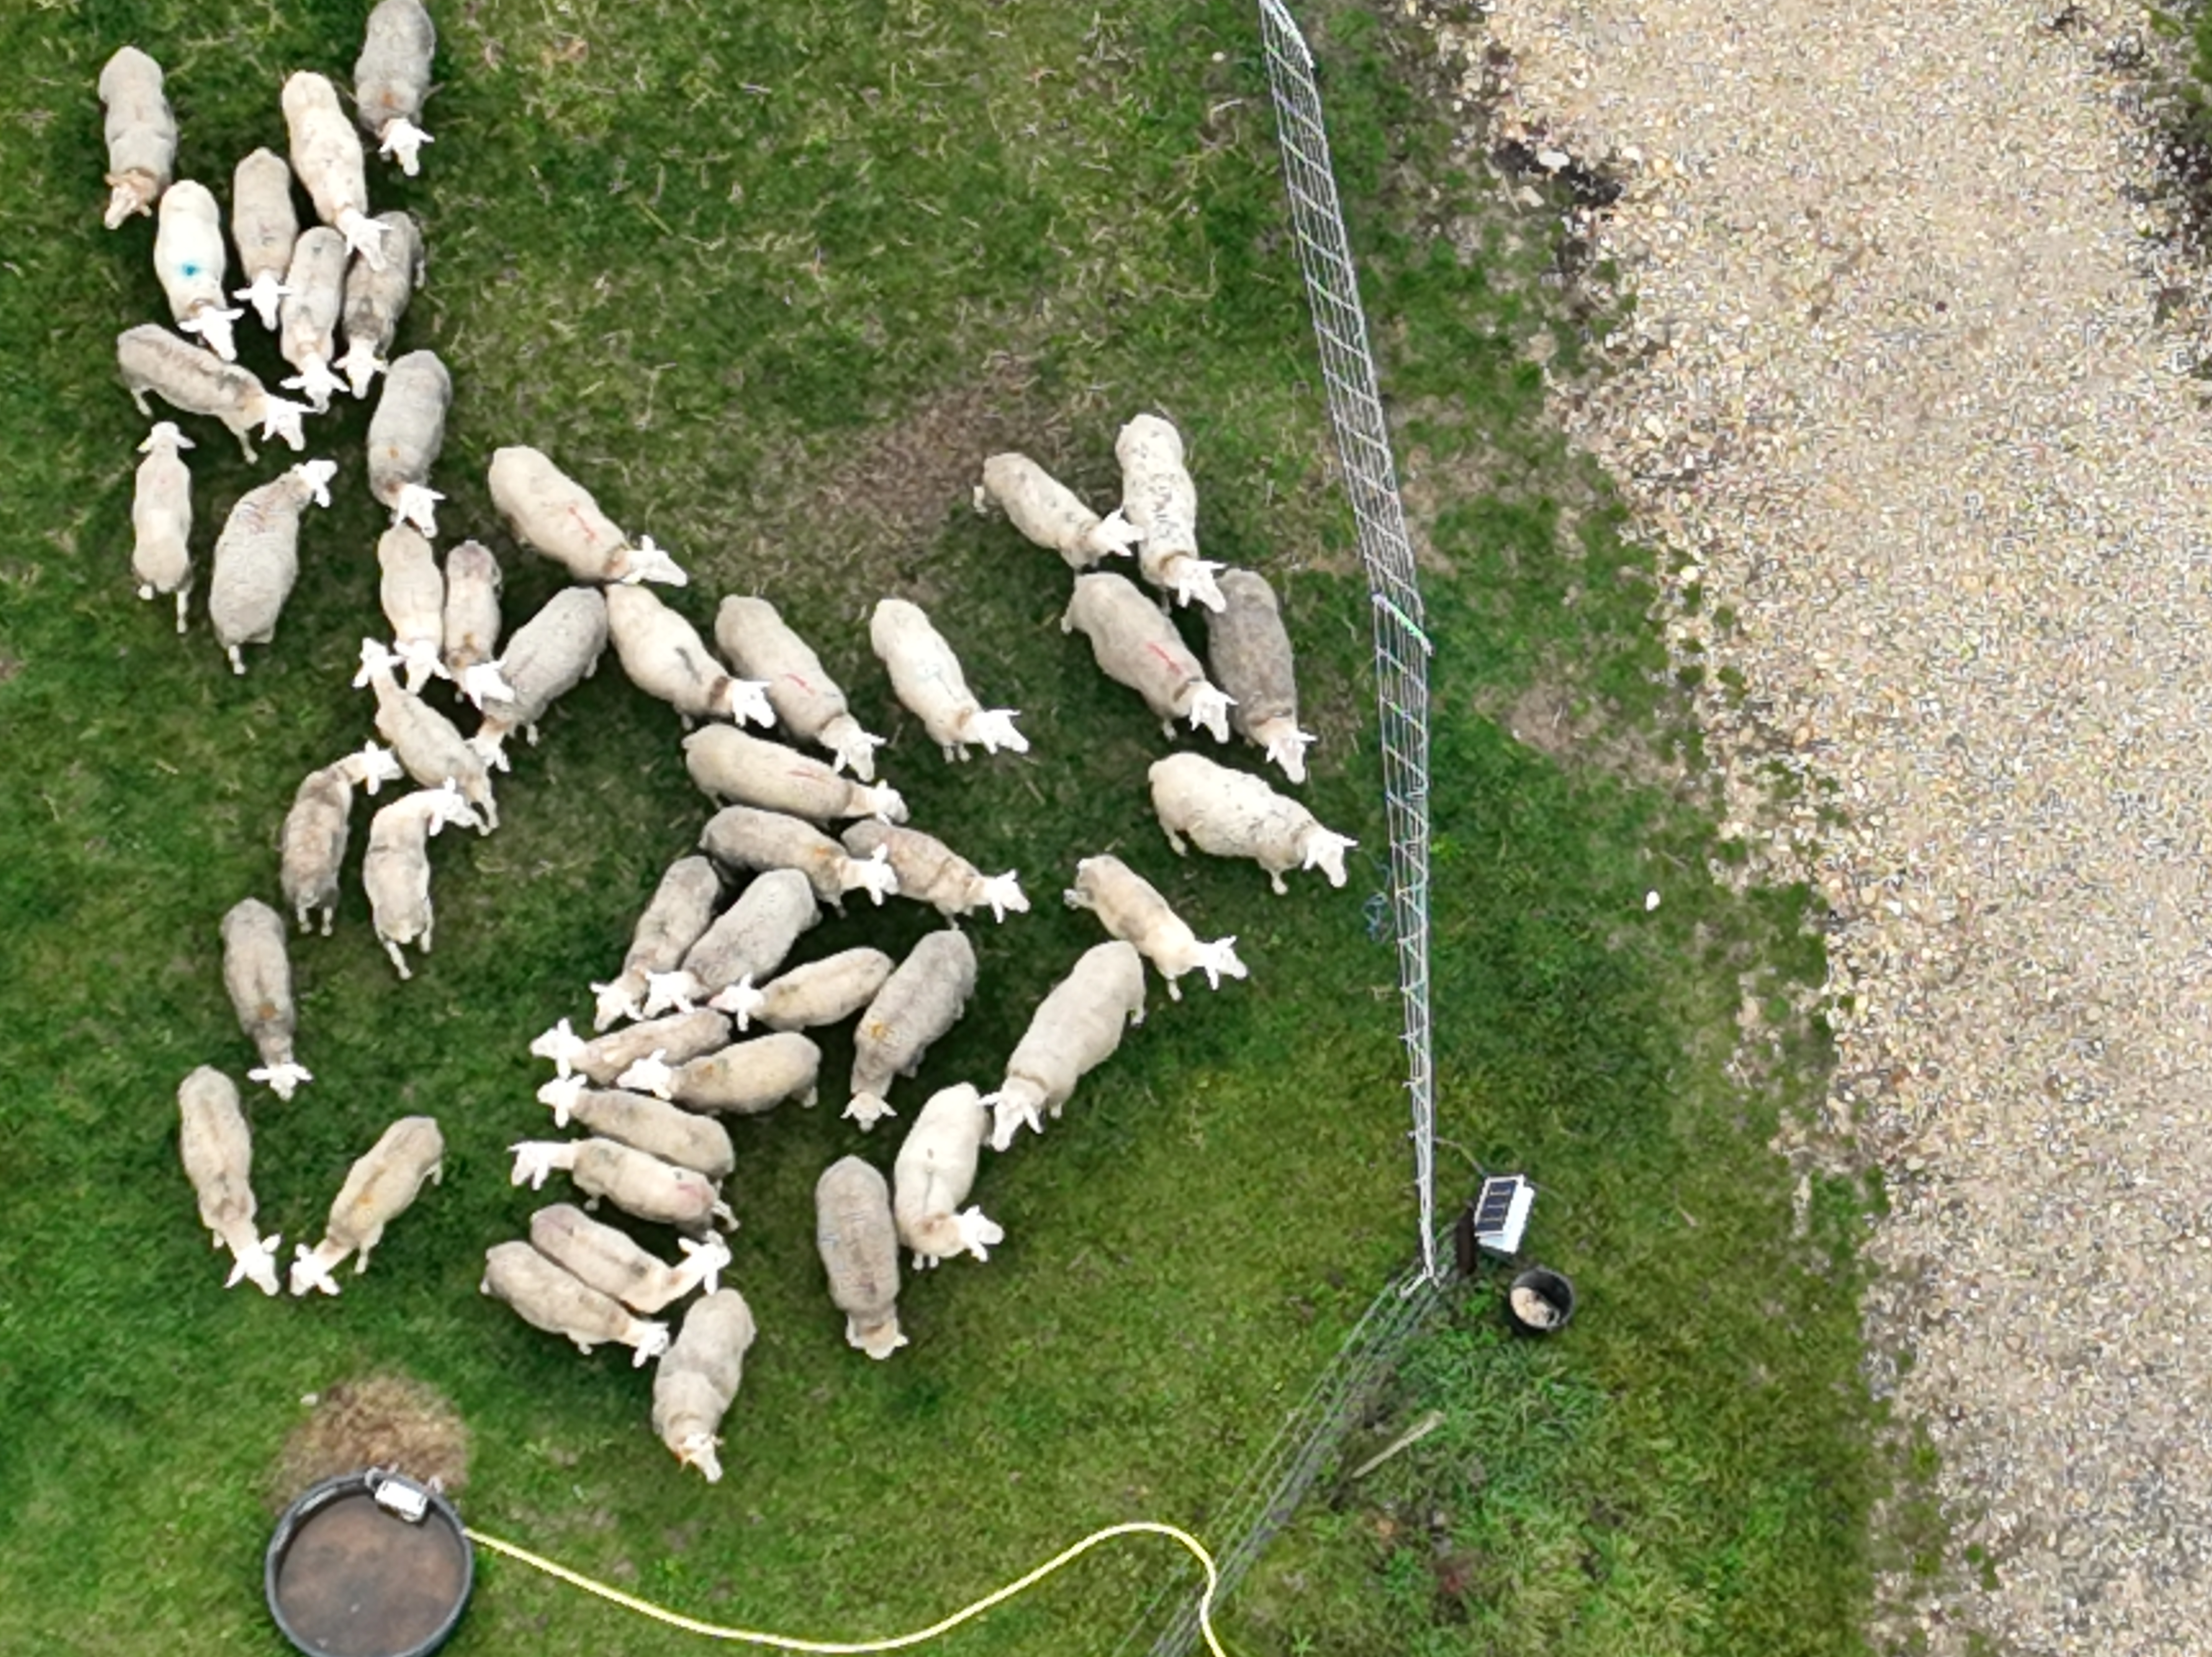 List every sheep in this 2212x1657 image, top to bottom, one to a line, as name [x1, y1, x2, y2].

sheep [350, 0, 440, 177]
sheep [96, 46, 181, 231]
sheep [280, 68, 396, 270]
sheep [227, 147, 302, 329]
sheep [152, 180, 244, 362]
sheep [333, 209, 424, 400]
sheep [277, 223, 353, 414]
sheep [113, 322, 315, 463]
sheep [364, 348, 453, 535]
sheep [1111, 411, 1228, 614]
sheep [129, 421, 199, 634]
sheep [484, 445, 690, 588]
sheep [973, 450, 1143, 571]
sheep [208, 456, 337, 676]
sheep [375, 524, 449, 694]
sheep [442, 537, 517, 710]
sheep [1199, 567, 1322, 785]
sheep [1061, 570, 1243, 744]
sheep [608, 582, 776, 729]
sheep [459, 585, 610, 769]
sheep [713, 593, 890, 779]
sheep [868, 597, 1032, 761]
sheep [351, 637, 507, 834]
sheep [681, 722, 910, 828]
sheep [277, 739, 403, 934]
sheep [1145, 749, 1357, 894]
sheep [360, 784, 490, 982]
sheep [698, 805, 900, 911]
sheep [842, 819, 1033, 924]
sheep [1062, 854, 1250, 999]
sheep [590, 855, 722, 1033]
sheep [631, 869, 821, 1020]
sheep [218, 898, 315, 1101]
sheep [835, 928, 979, 1132]
sheep [978, 940, 1148, 1151]
sheep [708, 946, 894, 1034]
sheep [529, 1007, 731, 1086]
sheep [616, 1031, 824, 1118]
sheep [175, 1066, 286, 1296]
sheep [537, 1075, 735, 1180]
sheep [888, 1084, 1004, 1272]
sheep [288, 1115, 446, 1298]
sheep [507, 1136, 740, 1239]
sheep [813, 1155, 913, 1361]
sheep [529, 1203, 733, 1315]
sheep [479, 1240, 672, 1368]
sheep [649, 1290, 758, 1483]